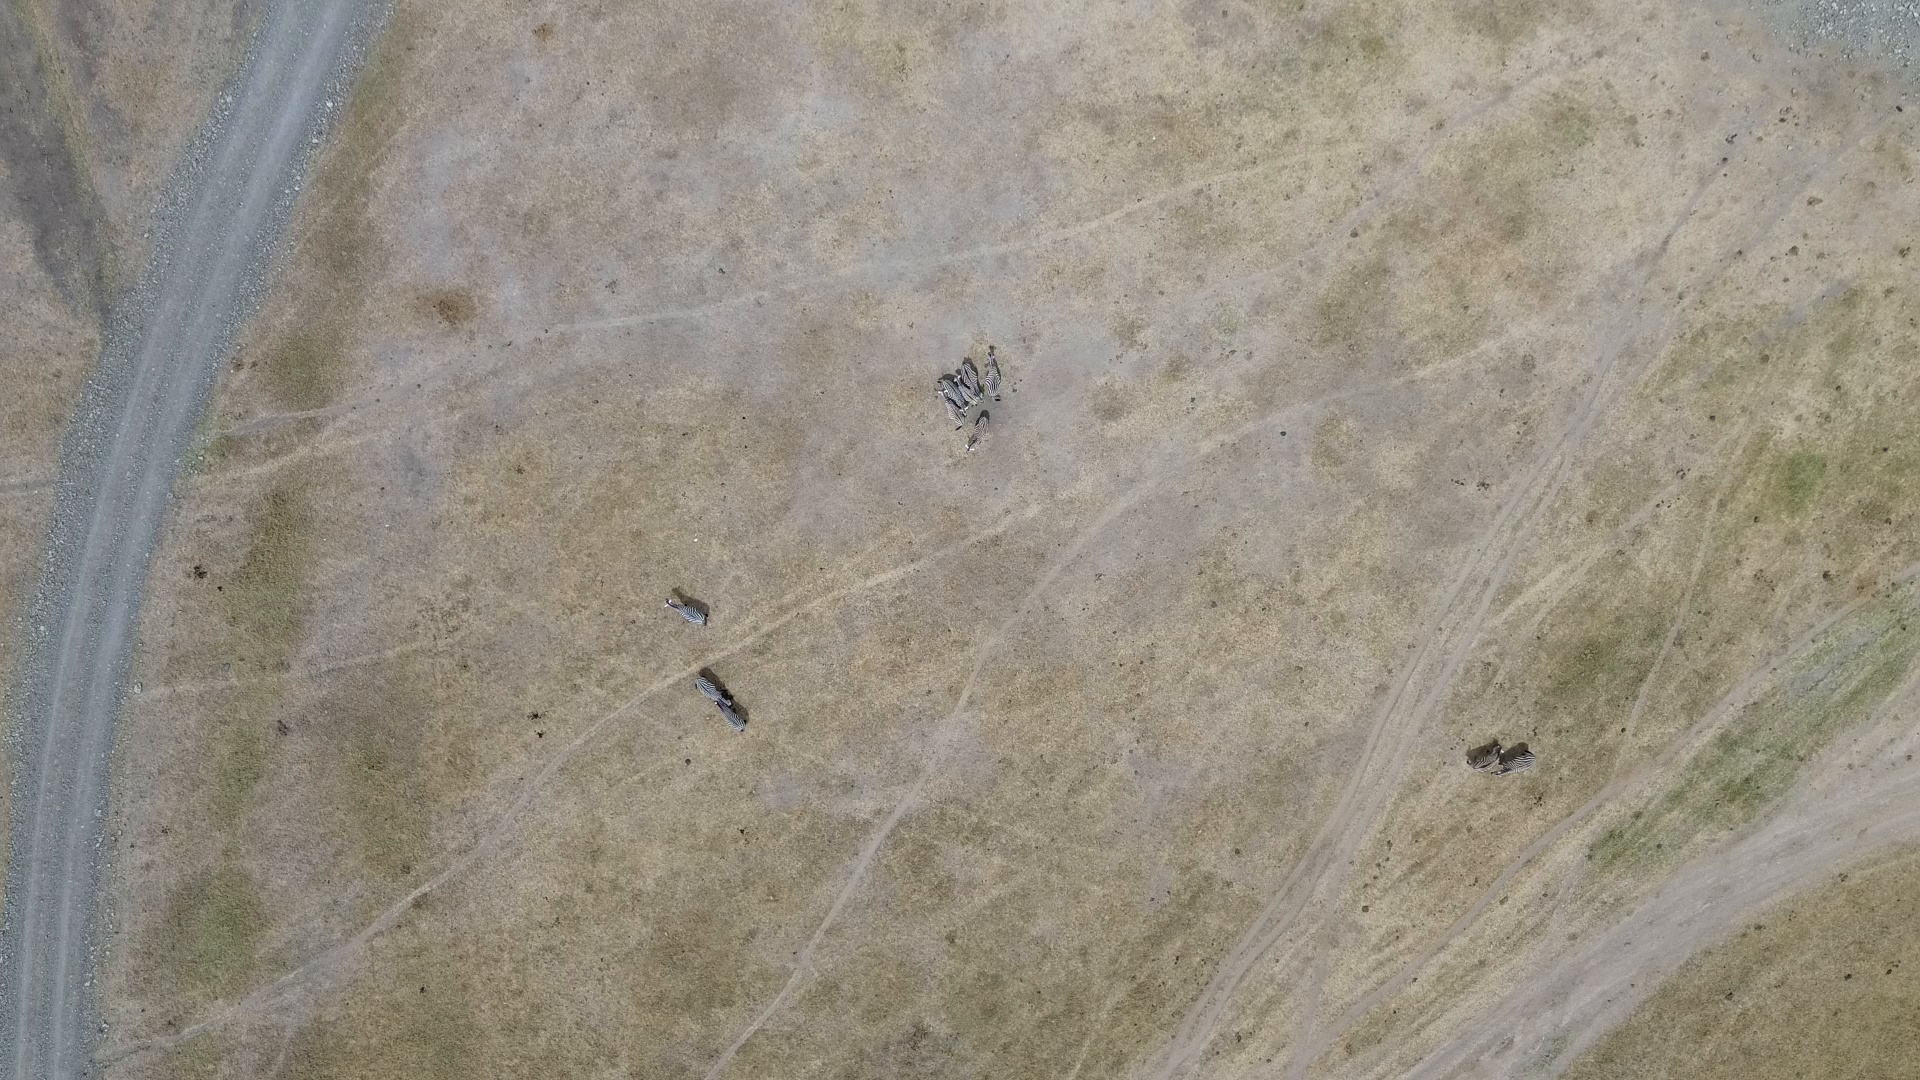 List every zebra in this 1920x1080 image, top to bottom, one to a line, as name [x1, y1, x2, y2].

zebra [985, 353, 999, 394]
zebra [960, 363, 984, 403]
zebra [954, 376, 977, 405]
zebra [936, 377, 968, 416]
zebra [937, 390, 964, 426]
zebra [967, 416, 989, 453]
zebra [665, 600, 706, 624]
zebra [696, 679, 730, 706]
zebra [714, 700, 747, 734]
zebra [1470, 746, 1502, 772]
zebra [1495, 754, 1535, 776]